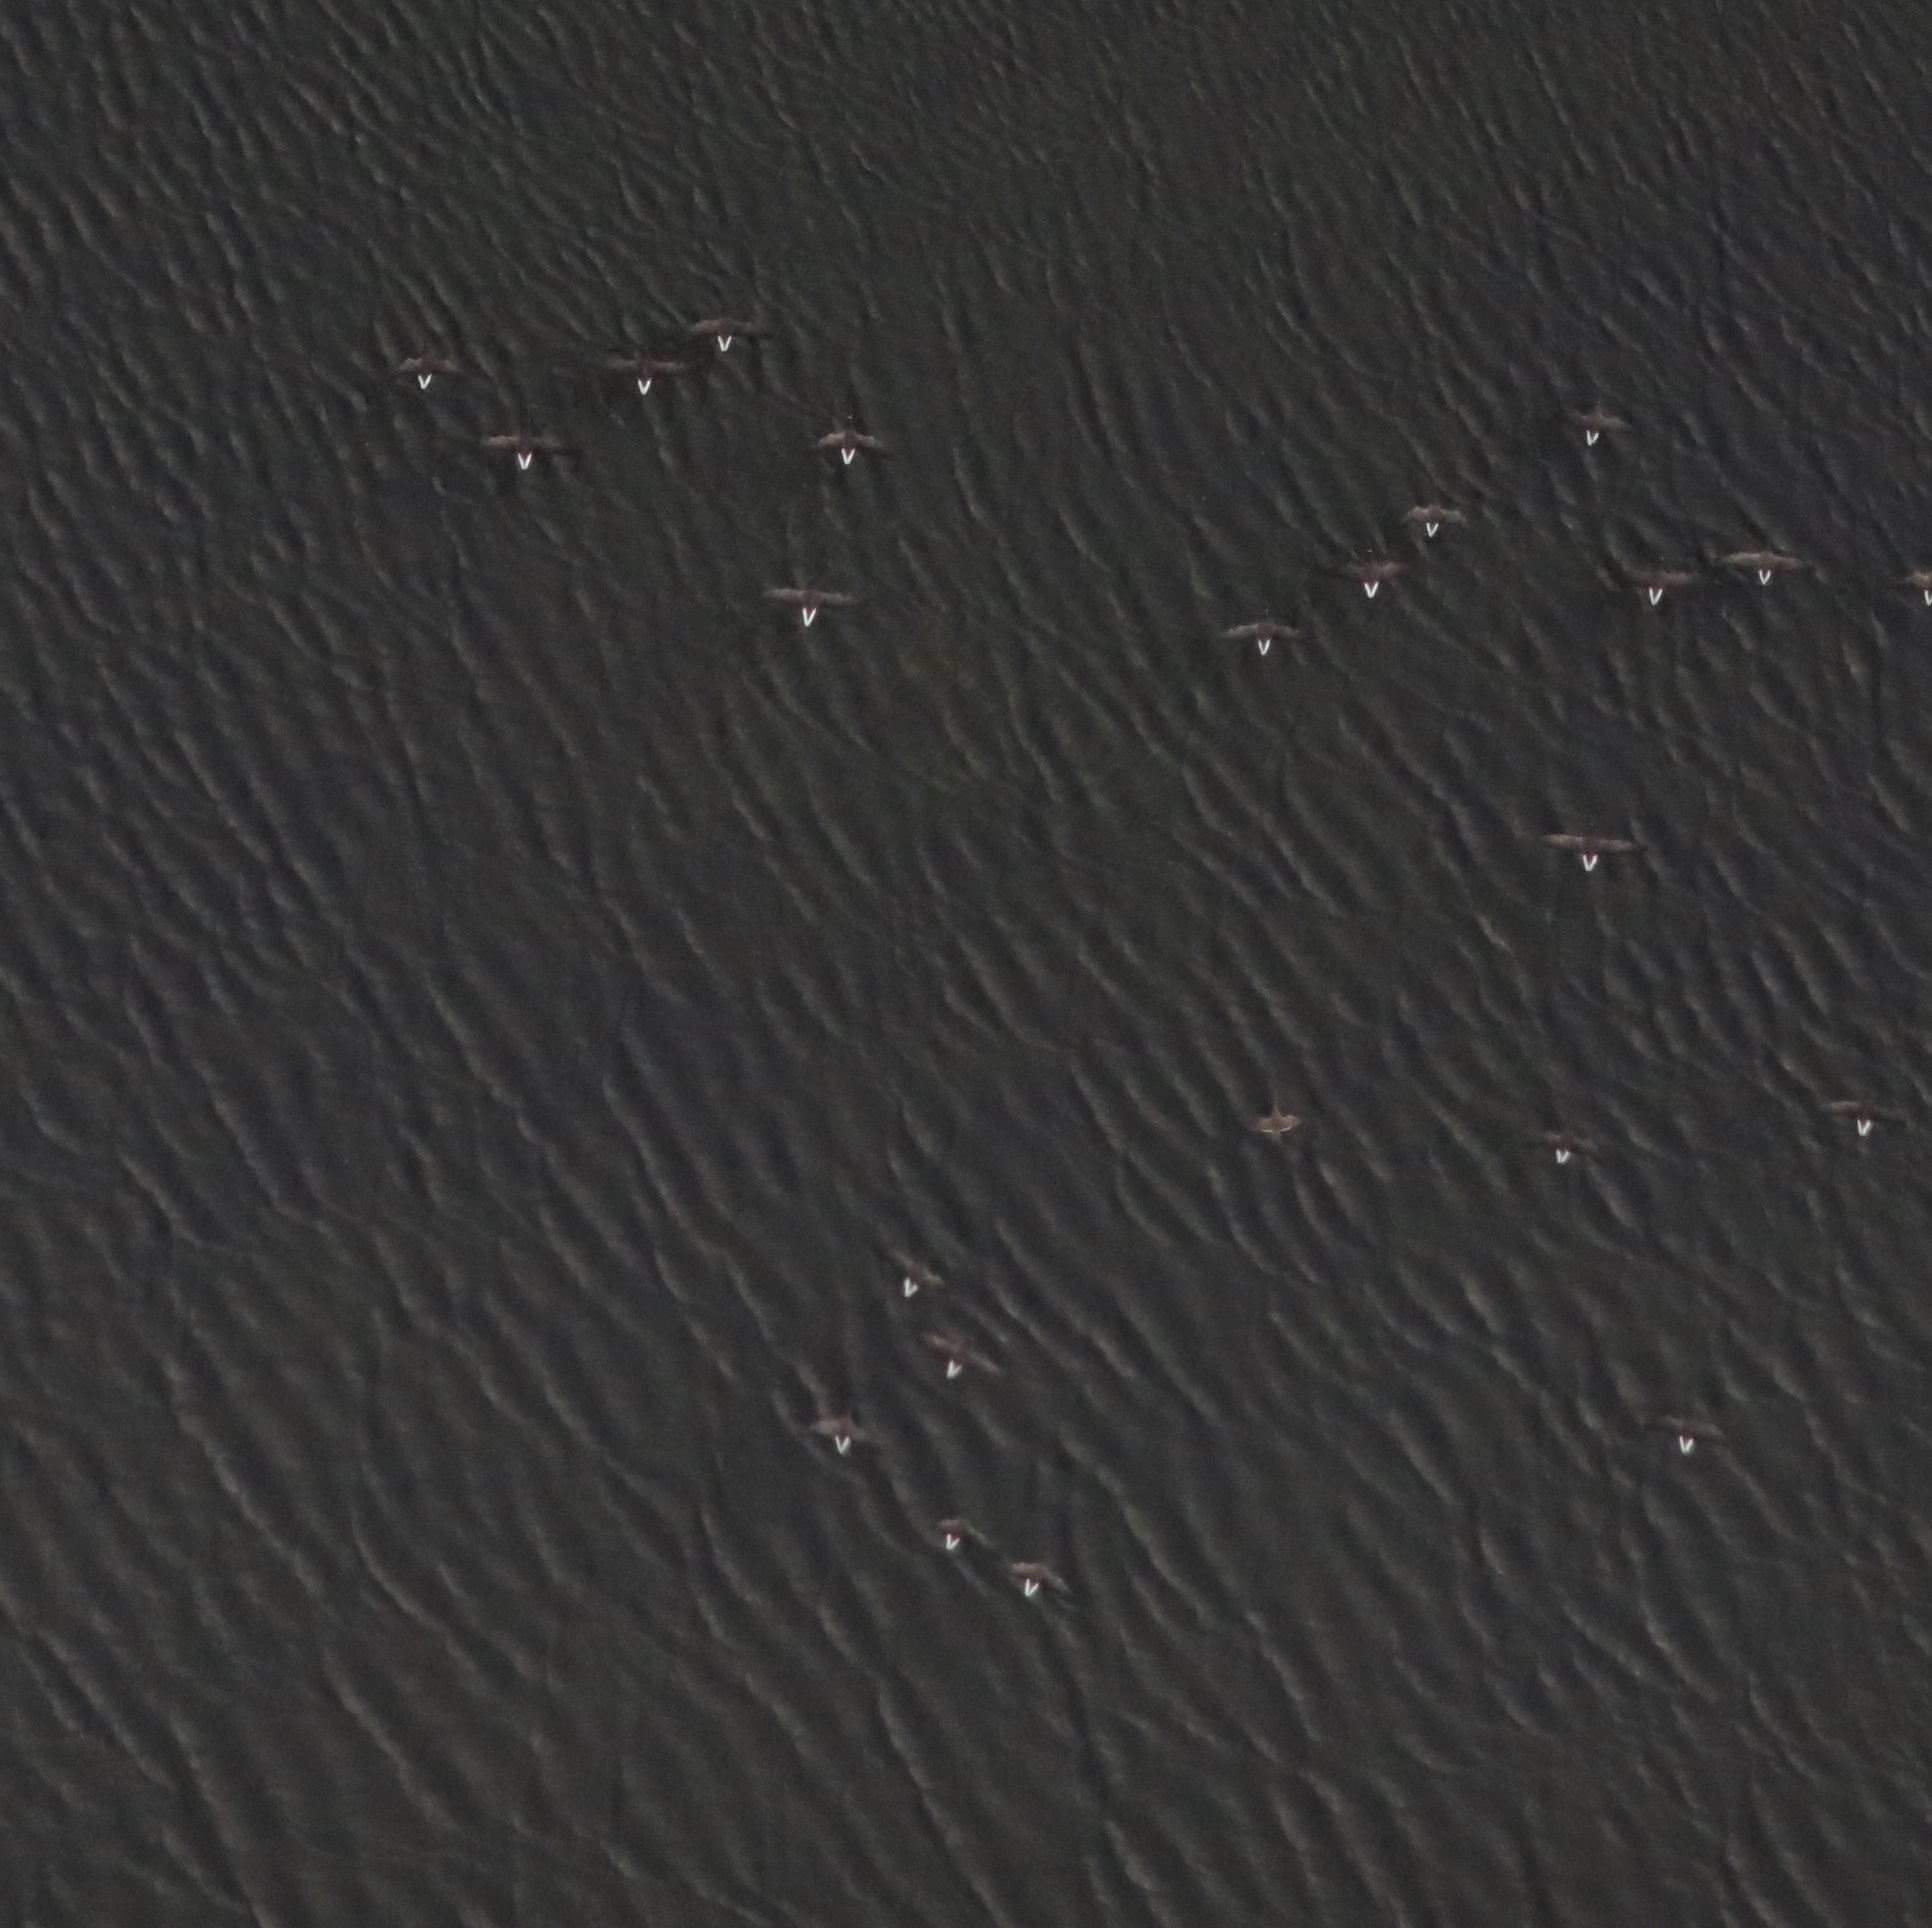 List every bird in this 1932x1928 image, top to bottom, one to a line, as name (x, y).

brant (725, 325)
brant (425, 362)
brant (647, 373)
brant (1596, 419)
brant (847, 439)
brant (526, 445)
brant (1433, 516)
brant (1768, 560)
brant (1372, 573)
brant (1655, 580)
brant (811, 600)
brant (1266, 629)
brant (1591, 846)
brant (1864, 1111)
other bird (1276, 1123)
brant (1569, 1139)
brant (914, 1276)
brant (960, 1352)
brant (841, 1426)
brant (1688, 1431)
brant (957, 1529)
brant (1039, 1572)